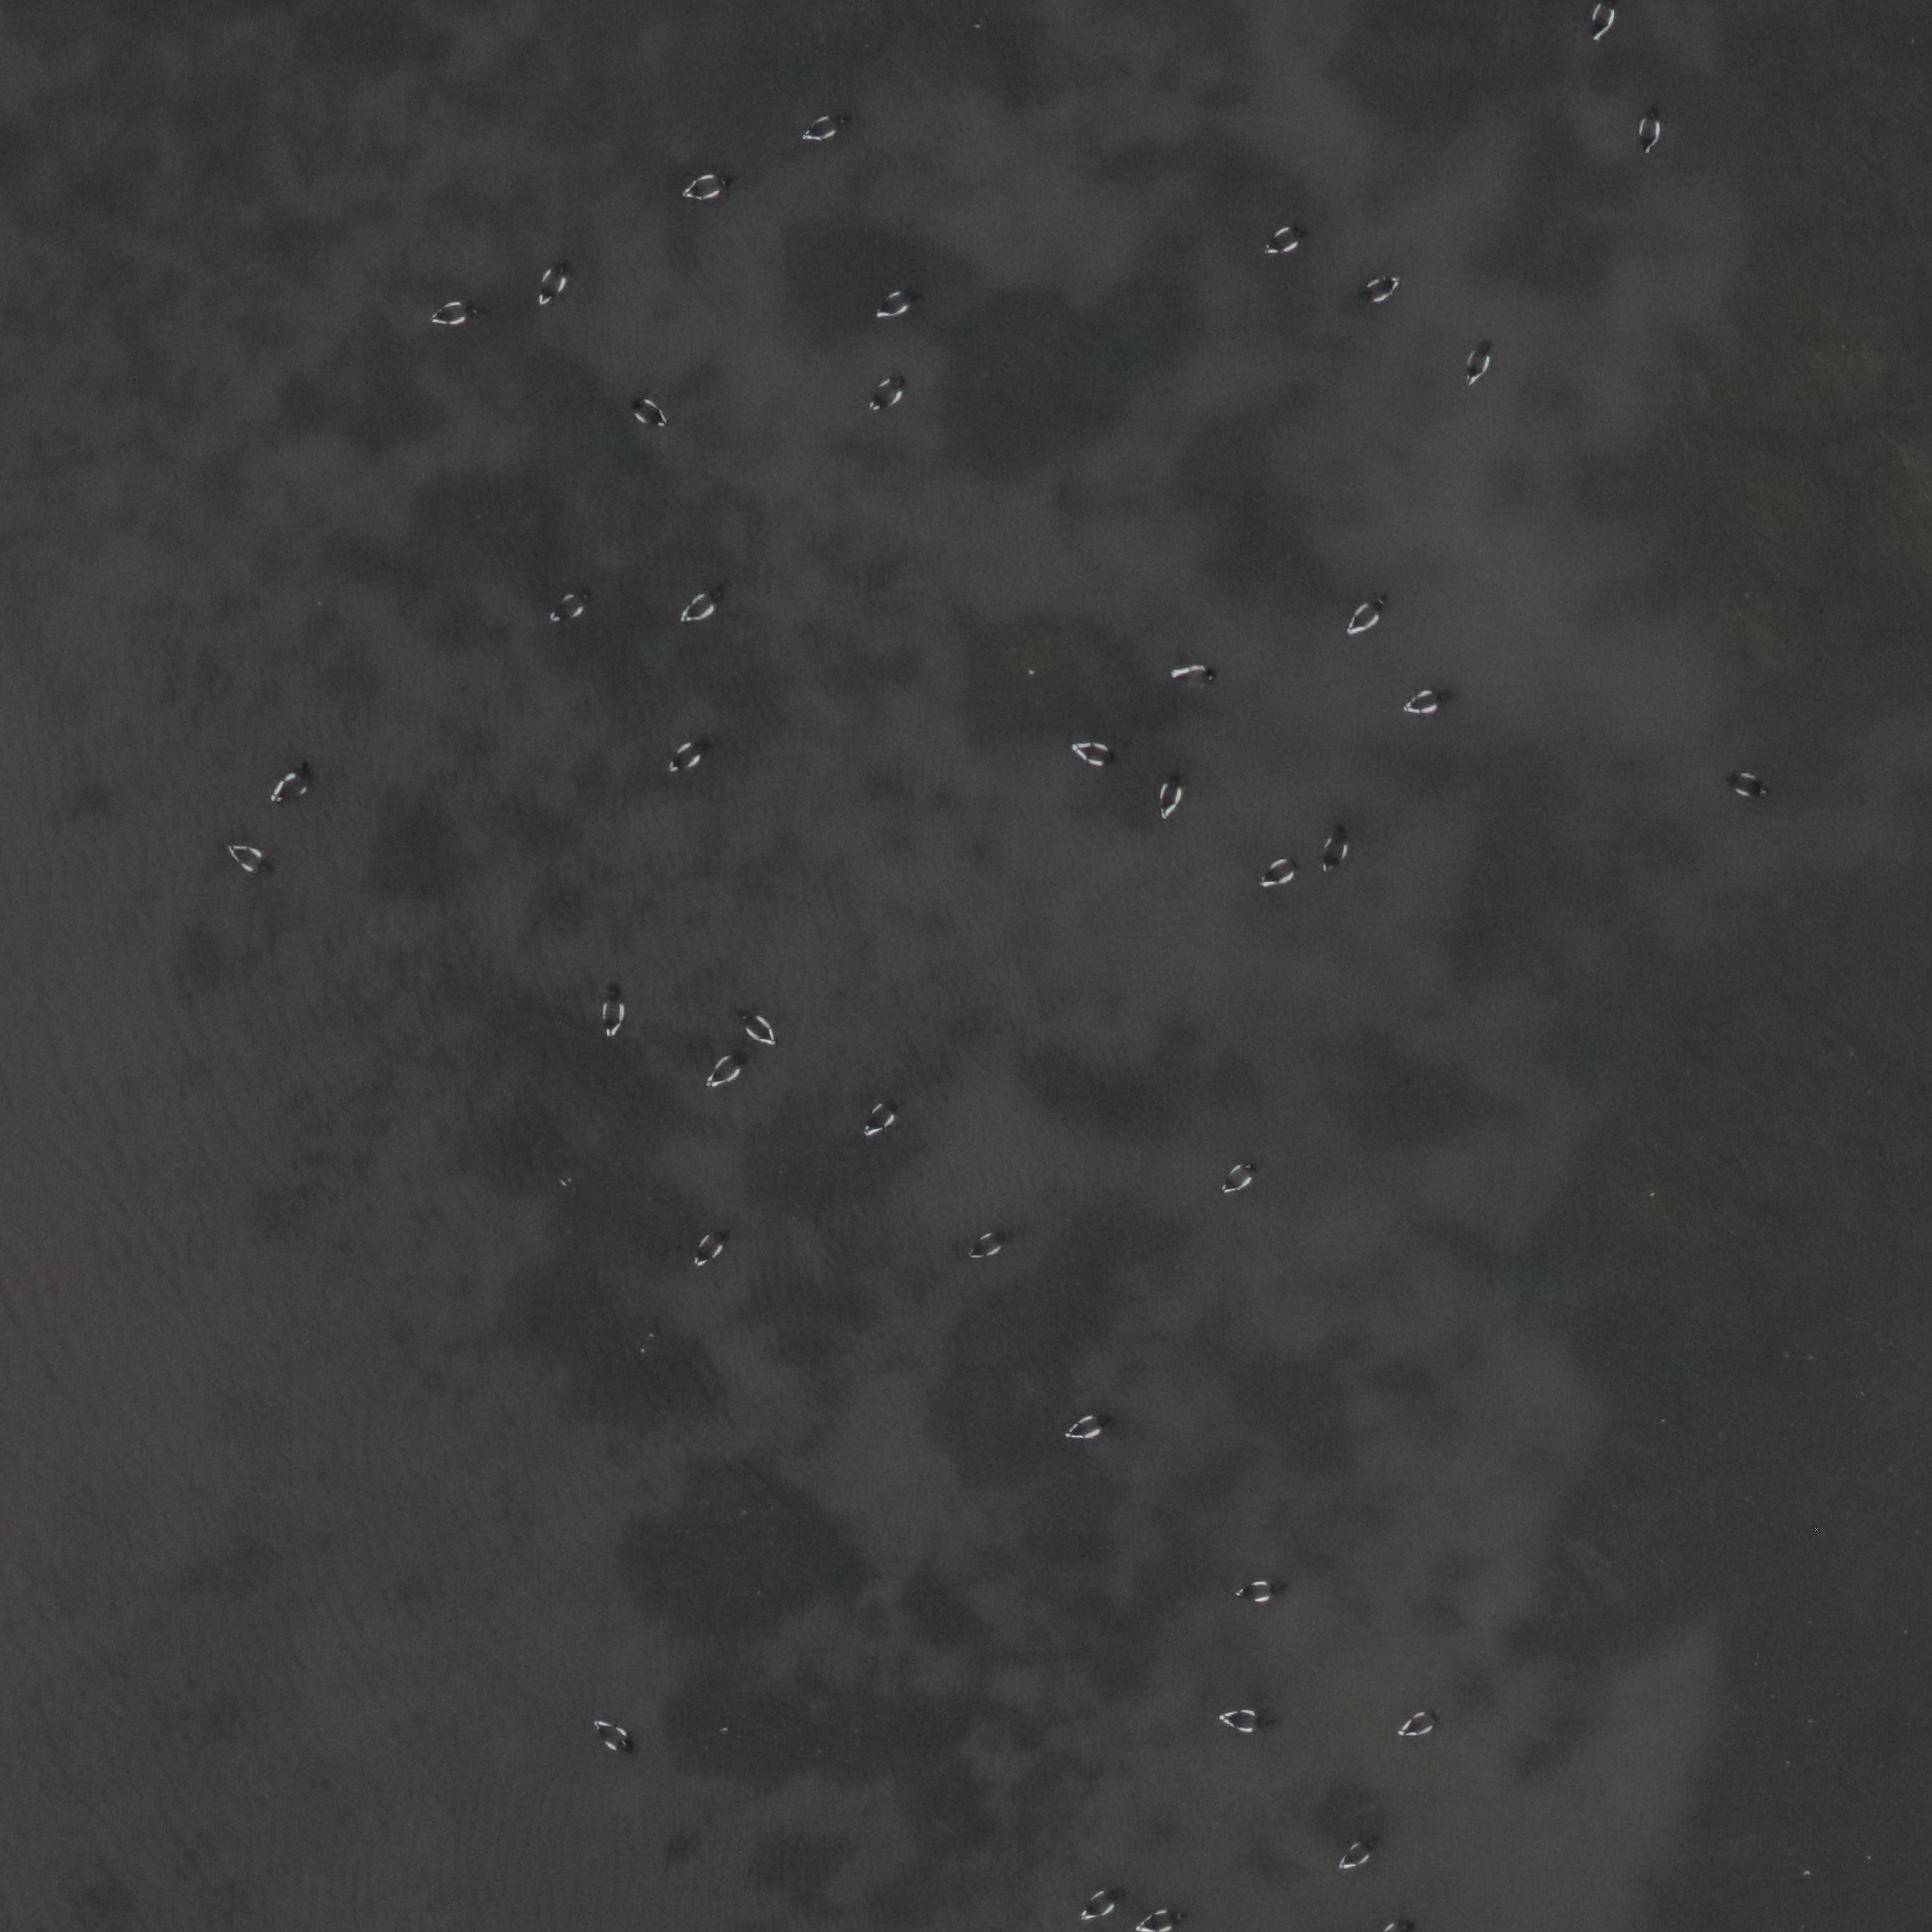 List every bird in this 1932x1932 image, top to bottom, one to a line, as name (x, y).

brant (1606, 16)
brant (823, 128)
brant (1649, 132)
brant (707, 187)
brant (1284, 241)
brant (553, 282)
brant (1378, 289)
brant (896, 304)
brant (455, 312)
brant (1476, 364)
brant (889, 394)
brant (649, 414)
brant (571, 606)
brant (701, 606)
brant (1365, 616)
brant (1192, 676)
brant (1425, 703)
brant (1096, 753)
brant (687, 758)
brant (1752, 783)
brant (293, 786)
brant (1170, 797)
brant (1335, 850)
brant (250, 858)
brant (1279, 874)
brant (613, 1013)
brant (759, 1029)
brant (726, 1070)
brant (881, 1119)
brant (1238, 1178)
brant (988, 1244)
brant (709, 1247)
brant (1086, 1428)
brant (1257, 1591)
brant (1244, 1722)
brant (1419, 1725)
brant (614, 1736)
brant (1357, 1855)
brant (1101, 1905)
brant (1159, 1923)